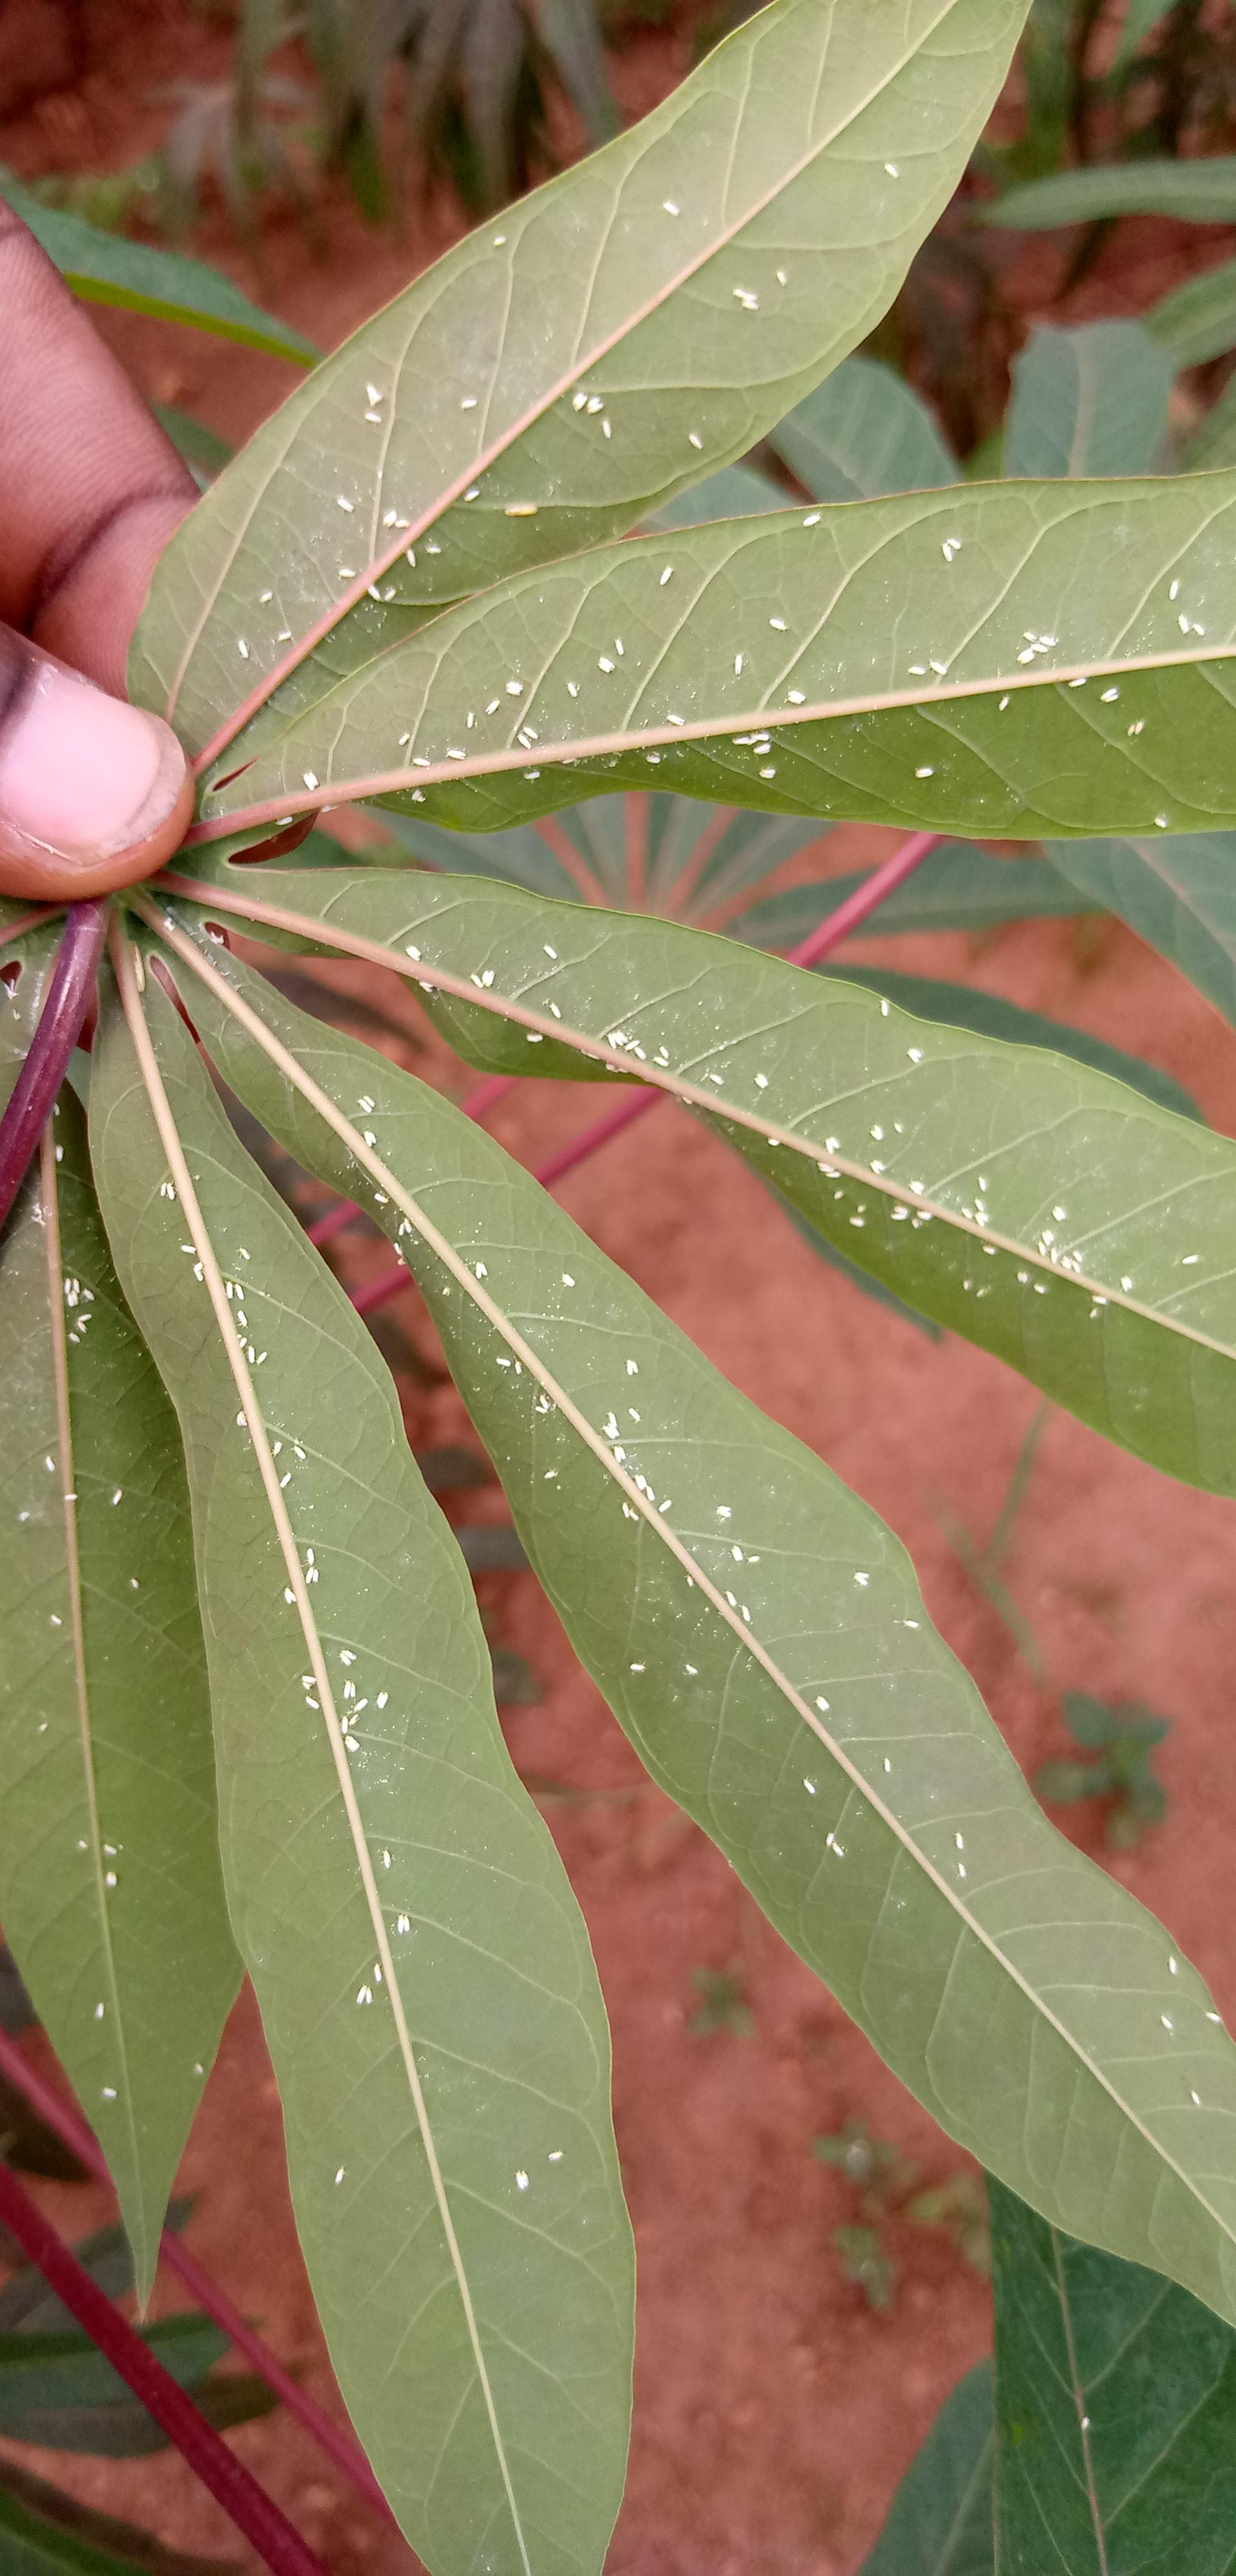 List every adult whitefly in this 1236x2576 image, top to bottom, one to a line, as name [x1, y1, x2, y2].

whitefly [867, 142, 908, 184]
whitefly [650, 186, 687, 224]
whitefly [475, 227, 509, 253]
whitefly [761, 256, 796, 287]
whitefly [727, 279, 761, 319]
whitefly [351, 375, 393, 414]
whitefly [561, 377, 590, 423]
whitefly [447, 386, 489, 417]
whitefly [579, 388, 610, 414]
whitefly [358, 403, 389, 433]
whitefly [590, 409, 619, 450]
whitefly [677, 423, 713, 460]
whitefly [450, 477, 482, 509]
whitefly [330, 489, 357, 524]
whitefly [369, 496, 406, 536]
whitefly [386, 502, 419, 536]
whitefly [801, 509, 824, 538]
whitefly [930, 515, 971, 569]
whitefly [937, 531, 969, 563]
whitefly [421, 533, 446, 557]
whitefly [391, 538, 428, 581]
whitefly [657, 558, 680, 594]
whitefly [330, 562, 357, 595]
whitefly [1161, 564, 1190, 603]
whitefly [376, 574, 402, 618]
whitefly [252, 580, 289, 612]
whitefly [359, 581, 396, 618]
whitefly [1172, 599, 1209, 644]
whitefly [761, 605, 801, 645]
whitefly [1018, 607, 1056, 658]
whitefly [1174, 609, 1219, 639]
whitefly [272, 620, 295, 651]
whitefly [608, 625, 632, 655]
whitefly [229, 627, 264, 668]
whitefly [923, 636, 950, 676]
whitefly [716, 639, 760, 677]
whitefly [1016, 641, 1044, 676]
whitefly [593, 650, 619, 679]
whitefly [901, 658, 929, 689]
whitefly [1065, 662, 1094, 700]
whitefly [562, 667, 587, 703]
whitefly [502, 670, 538, 707]
whitefly [1092, 674, 1121, 713]
whitefly [779, 679, 812, 708]
whitefly [990, 681, 1018, 723]
whitefly [485, 694, 509, 725]
whitefly [655, 694, 689, 732]
whitefly [458, 704, 475, 731]
whitefly [499, 711, 538, 755]
whitefly [1121, 714, 1153, 746]
whitefly [503, 717, 545, 755]
whitefly [384, 718, 422, 752]
whitefly [726, 725, 771, 762]
whitefly [744, 734, 783, 782]
whitefly [442, 735, 475, 766]
whitefly [408, 743, 426, 773]
whitefly [625, 743, 667, 772]
whitefly [518, 759, 554, 790]
whitefly [292, 763, 326, 794]
whitefly [905, 767, 933, 794]
whitefly [400, 782, 426, 808]
whitefly [272, 800, 294, 829]
whitefly [1140, 810, 1179, 838]
whitefly [391, 933, 440, 974]
whitefly [541, 945, 570, 971]
whitefly [463, 953, 495, 991]
whitefly [475, 960, 510, 997]
whitefly [414, 972, 440, 992]
whitefly [874, 991, 899, 1016]
whitefly [537, 992, 566, 1023]
whitefly [524, 1025, 548, 1048]
whitefly [607, 1026, 633, 1048]
whitefly [624, 1028, 648, 1064]
whitefly [653, 1036, 680, 1077]
whitefly [898, 1043, 926, 1065]
whitefly [597, 1050, 619, 1075]
whitefly [750, 1061, 772, 1097]
whitefly [699, 1067, 720, 1092]
whitefly [346, 1081, 389, 1114]
whitefly [888, 1110, 915, 1140]
whitefly [861, 1117, 881, 1144]
whitefly [818, 1122, 848, 1158]
whitefly [353, 1127, 384, 1150]
whitefly [760, 1132, 779, 1155]
whitefly [39, 1138, 74, 1164]
whitefly [863, 1140, 890, 1177]
whitefly [817, 1158, 853, 1190]
whitefly [902, 1169, 932, 1201]
whitefly [153, 1170, 197, 1206]
whitefly [152, 1172, 197, 1218]
whitefly [972, 1172, 996, 1207]
whitefly [824, 1184, 856, 1209]
whitefly [1029, 1184, 1081, 1224]
whitefly [373, 1186, 401, 1219]
whitefly [881, 1189, 912, 1226]
whitefly [919, 1194, 946, 1228]
whitefly [850, 1196, 873, 1238]
whitefly [955, 1200, 989, 1232]
whitefly [387, 1217, 419, 1256]
whitefly [1031, 1225, 1063, 1264]
whitefly [1177, 1229, 1214, 1288]
whitefly [172, 1231, 214, 1267]
whitefly [235, 1232, 263, 1260]
whitefly [1046, 1235, 1092, 1275]
whitefly [389, 1236, 419, 1274]
whitefly [973, 1238, 1002, 1267]
whitefly [467, 1247, 505, 1288]
whitefly [179, 1260, 214, 1288]
whitefly [555, 1262, 590, 1289]
whitefly [1016, 1264, 1033, 1295]
whitefly [1118, 1265, 1139, 1301]
whitefly [59, 1271, 88, 1311]
whitefly [1029, 1271, 1052, 1301]
whitefly [221, 1274, 248, 1302]
whitefly [218, 1275, 252, 1303]
whitefly [77, 1280, 102, 1313]
whitefly [1087, 1288, 1118, 1326]
whitefly [1083, 1291, 1112, 1321]
whitefly [229, 1302, 257, 1329]
whitefly [71, 1311, 99, 1336]
whitefly [67, 1323, 88, 1348]
whitefly [232, 1334, 281, 1382]
whitefly [485, 1345, 531, 1383]
whitefly [619, 1351, 644, 1382]
whitefly [525, 1382, 558, 1423]
whitefly [527, 1396, 563, 1421]
whitefly [633, 1401, 655, 1435]
whitefly [593, 1404, 623, 1446]
whitefly [225, 1406, 260, 1438]
whitefly [604, 1414, 626, 1443]
whitefly [288, 1428, 312, 1464]
whitefly [265, 1432, 282, 1459]
whitefly [35, 1441, 67, 1479]
whitefly [608, 1446, 636, 1472]
whitefly [258, 1454, 297, 1501]
whitefly [536, 1463, 562, 1488]
whitefly [625, 1473, 657, 1504]
whitefly [108, 1477, 127, 1505]
whitefly [60, 1486, 82, 1505]
whitefly [651, 1488, 673, 1518]
whitefly [715, 1498, 741, 1526]
whitefly [615, 1502, 649, 1522]
whitefly [735, 1537, 763, 1568]
whitefly [719, 1540, 760, 1571]
whitefly [299, 1541, 320, 1568]
whitefly [849, 1554, 890, 1593]
whitefly [290, 1562, 333, 1596]
whitefly [673, 1567, 699, 1592]
whitefly [123, 1573, 158, 1604]
whitefly [265, 1579, 295, 1613]
whitefly [722, 1584, 778, 1634]
whitefly [720, 1586, 760, 1625]
whitefly [902, 1603, 933, 1635]
whitefly [47, 1607, 82, 1635]
whitefly [332, 1651, 366, 1670]
whitefly [674, 1652, 706, 1674]
whitefly [624, 1653, 650, 1680]
whitefly [297, 1667, 321, 1691]
whitefly [335, 1667, 359, 1696]
whitefly [370, 1680, 391, 1712]
whitefly [810, 1690, 834, 1718]
whitefly [303, 1694, 323, 1709]
whitefly [348, 1694, 372, 1719]
whitefly [333, 1709, 366, 1764]
whitefly [30, 1712, 55, 1733]
whitefly [330, 1716, 359, 1754]
whitefly [879, 1753, 906, 1781]
whitefly [794, 1768, 824, 1810]
whitefly [948, 1824, 972, 1853]
whitefly [817, 1826, 848, 1873]
whitefly [812, 1828, 857, 1869]
whitefly [74, 1830, 89, 1853]
whitefly [99, 1833, 121, 1857]
whitefly [376, 1841, 402, 1865]
whitefly [950, 1859, 980, 1887]
whitefly [97, 1866, 129, 1891]
whitefly [394, 1914, 429, 1951]
whitefly [1166, 1947, 1185, 1977]
whitefly [372, 1955, 389, 1985]
whitefly [353, 1970, 389, 2002]
whitefly [82, 1992, 111, 2029]
whitefly [1146, 1992, 1178, 2041]
whitefly [1201, 2002, 1230, 2036]
whitefly [190, 2050, 218, 2082]
whitefly [102, 2082, 127, 2103]
whitefly [1188, 2085, 1206, 2119]
whitefly [543, 2145, 570, 2170]
whitefly [321, 2162, 353, 2185]
whitefly [507, 2170, 536, 2202]